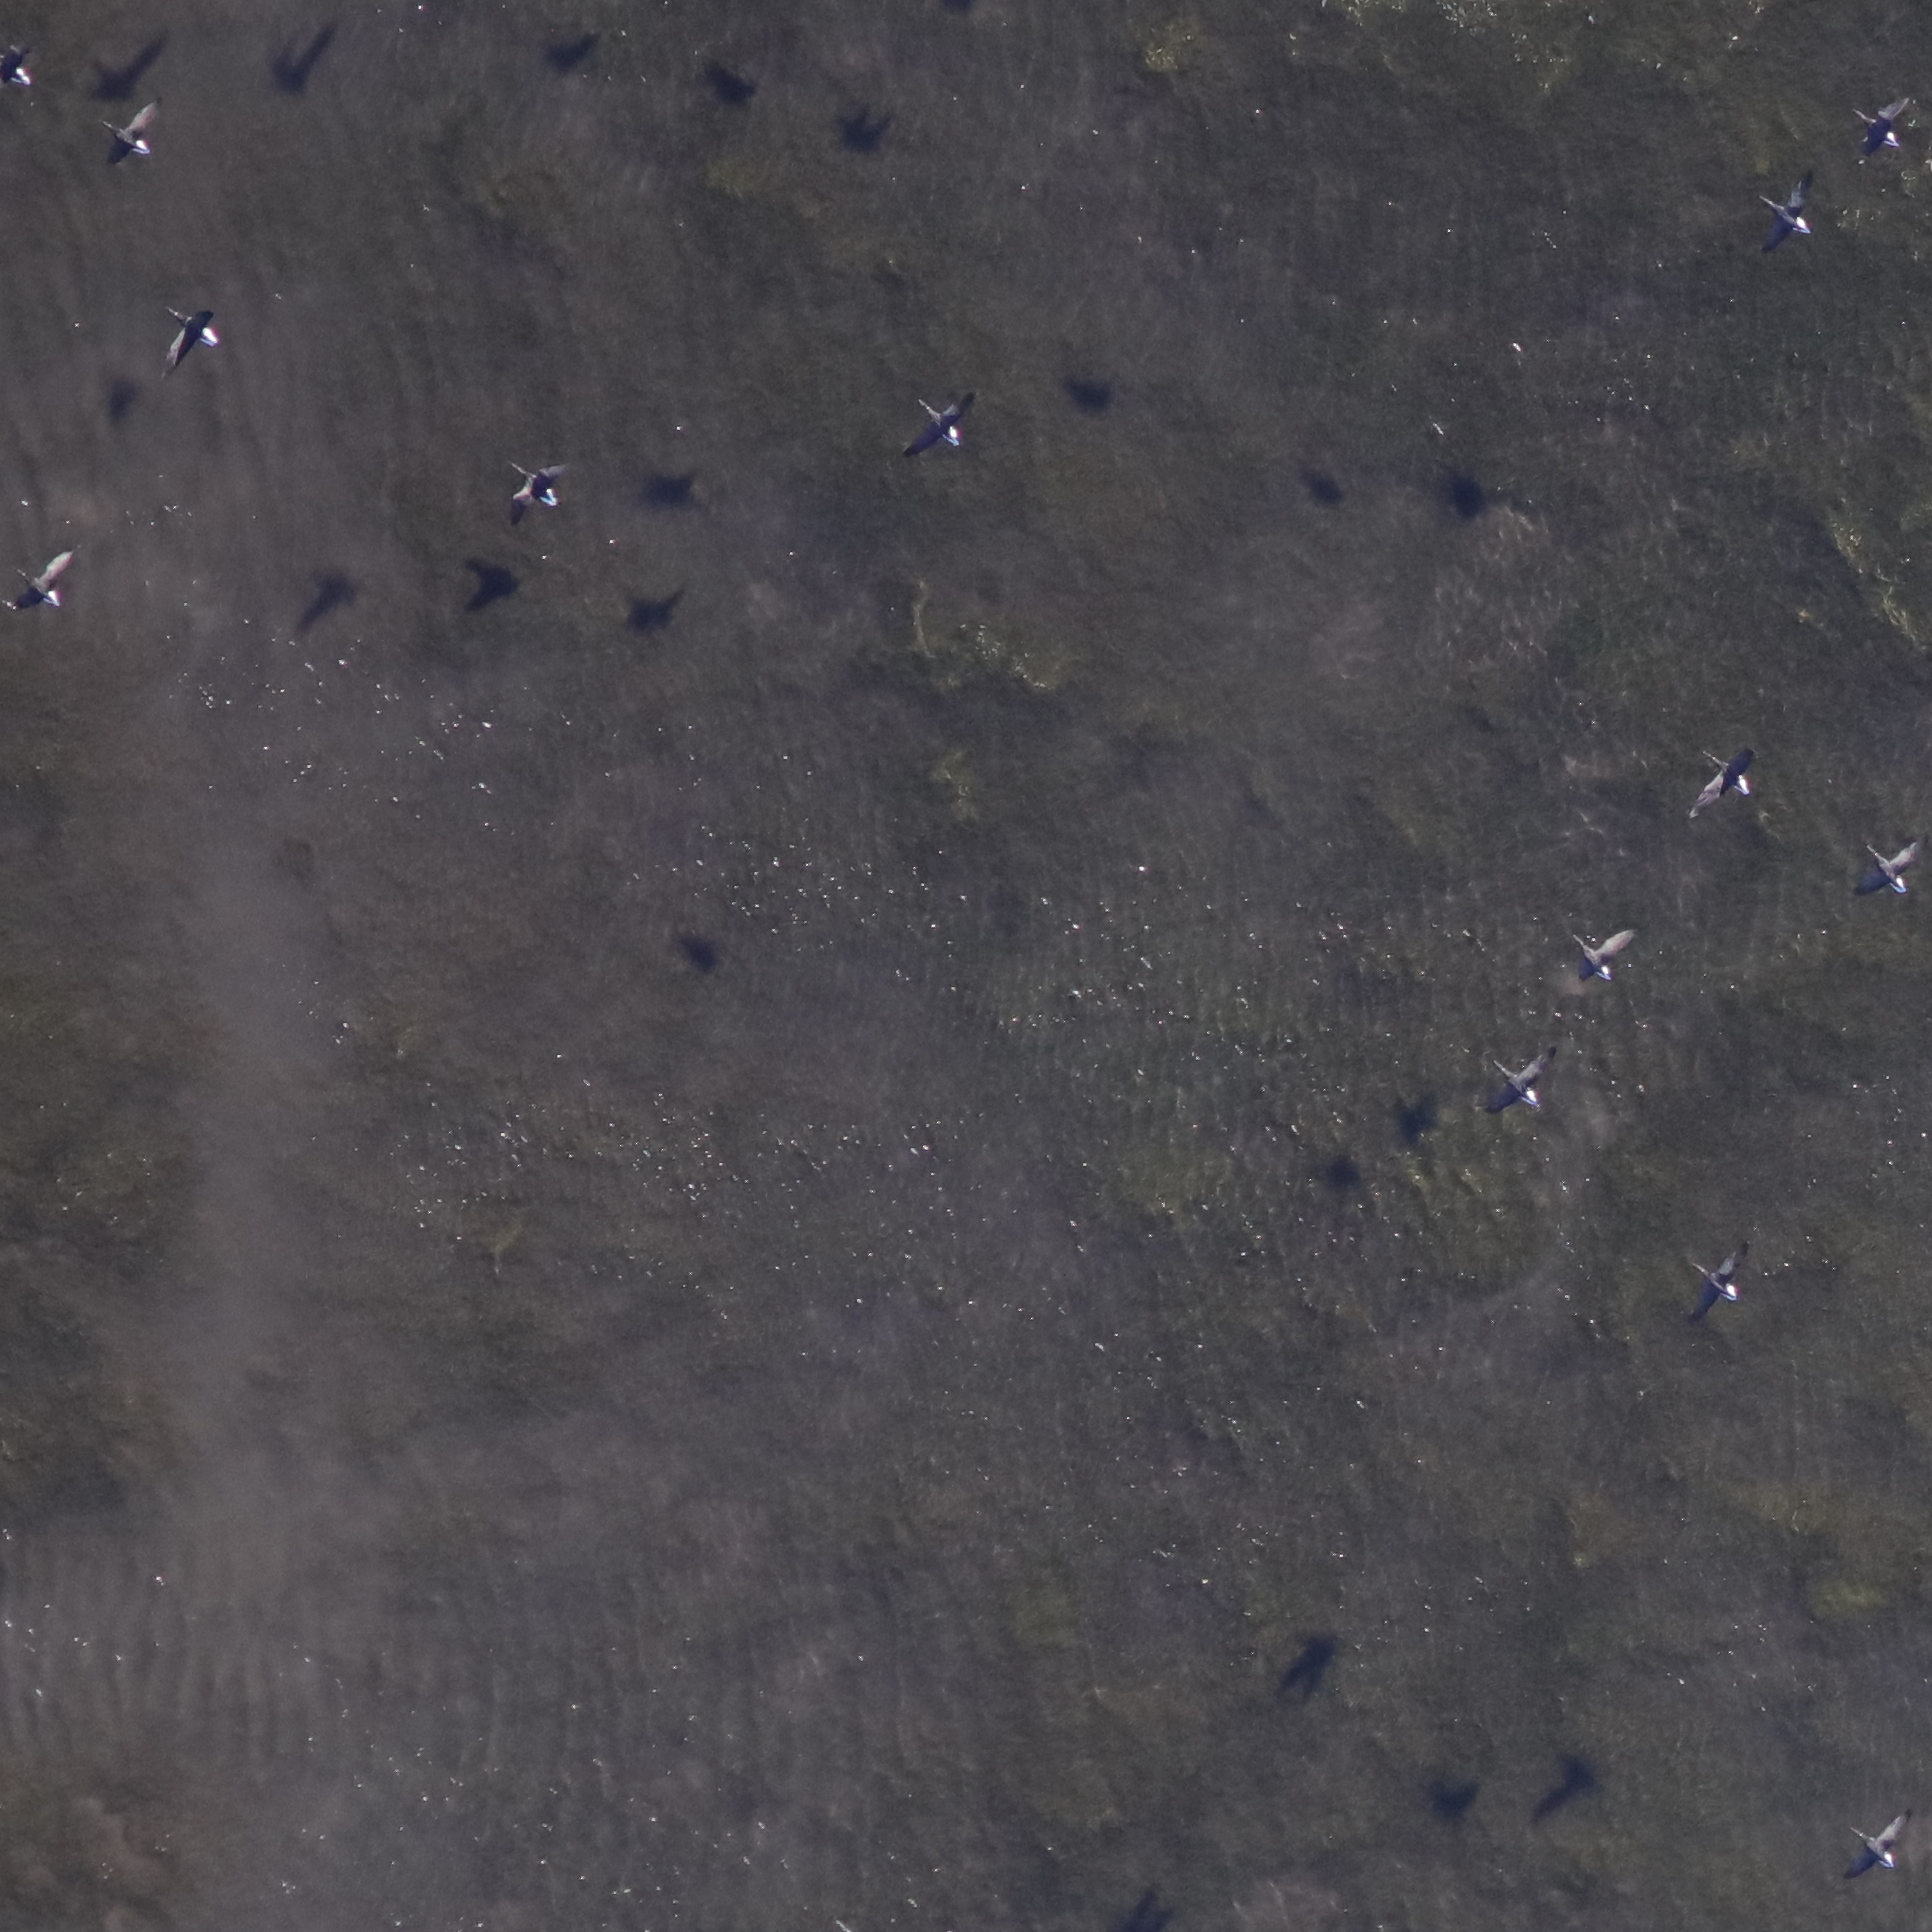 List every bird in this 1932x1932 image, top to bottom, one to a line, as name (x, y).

brant (4, 67)
brant (128, 138)
brant (1882, 142)
brant (1803, 223)
brant (192, 326)
brant (940, 423)
brant (531, 488)
brant (37, 591)
brant (1727, 783)
brant (1883, 882)
brant (1611, 962)
brant (1512, 1089)
brant (1724, 1282)
brant (1866, 1847)